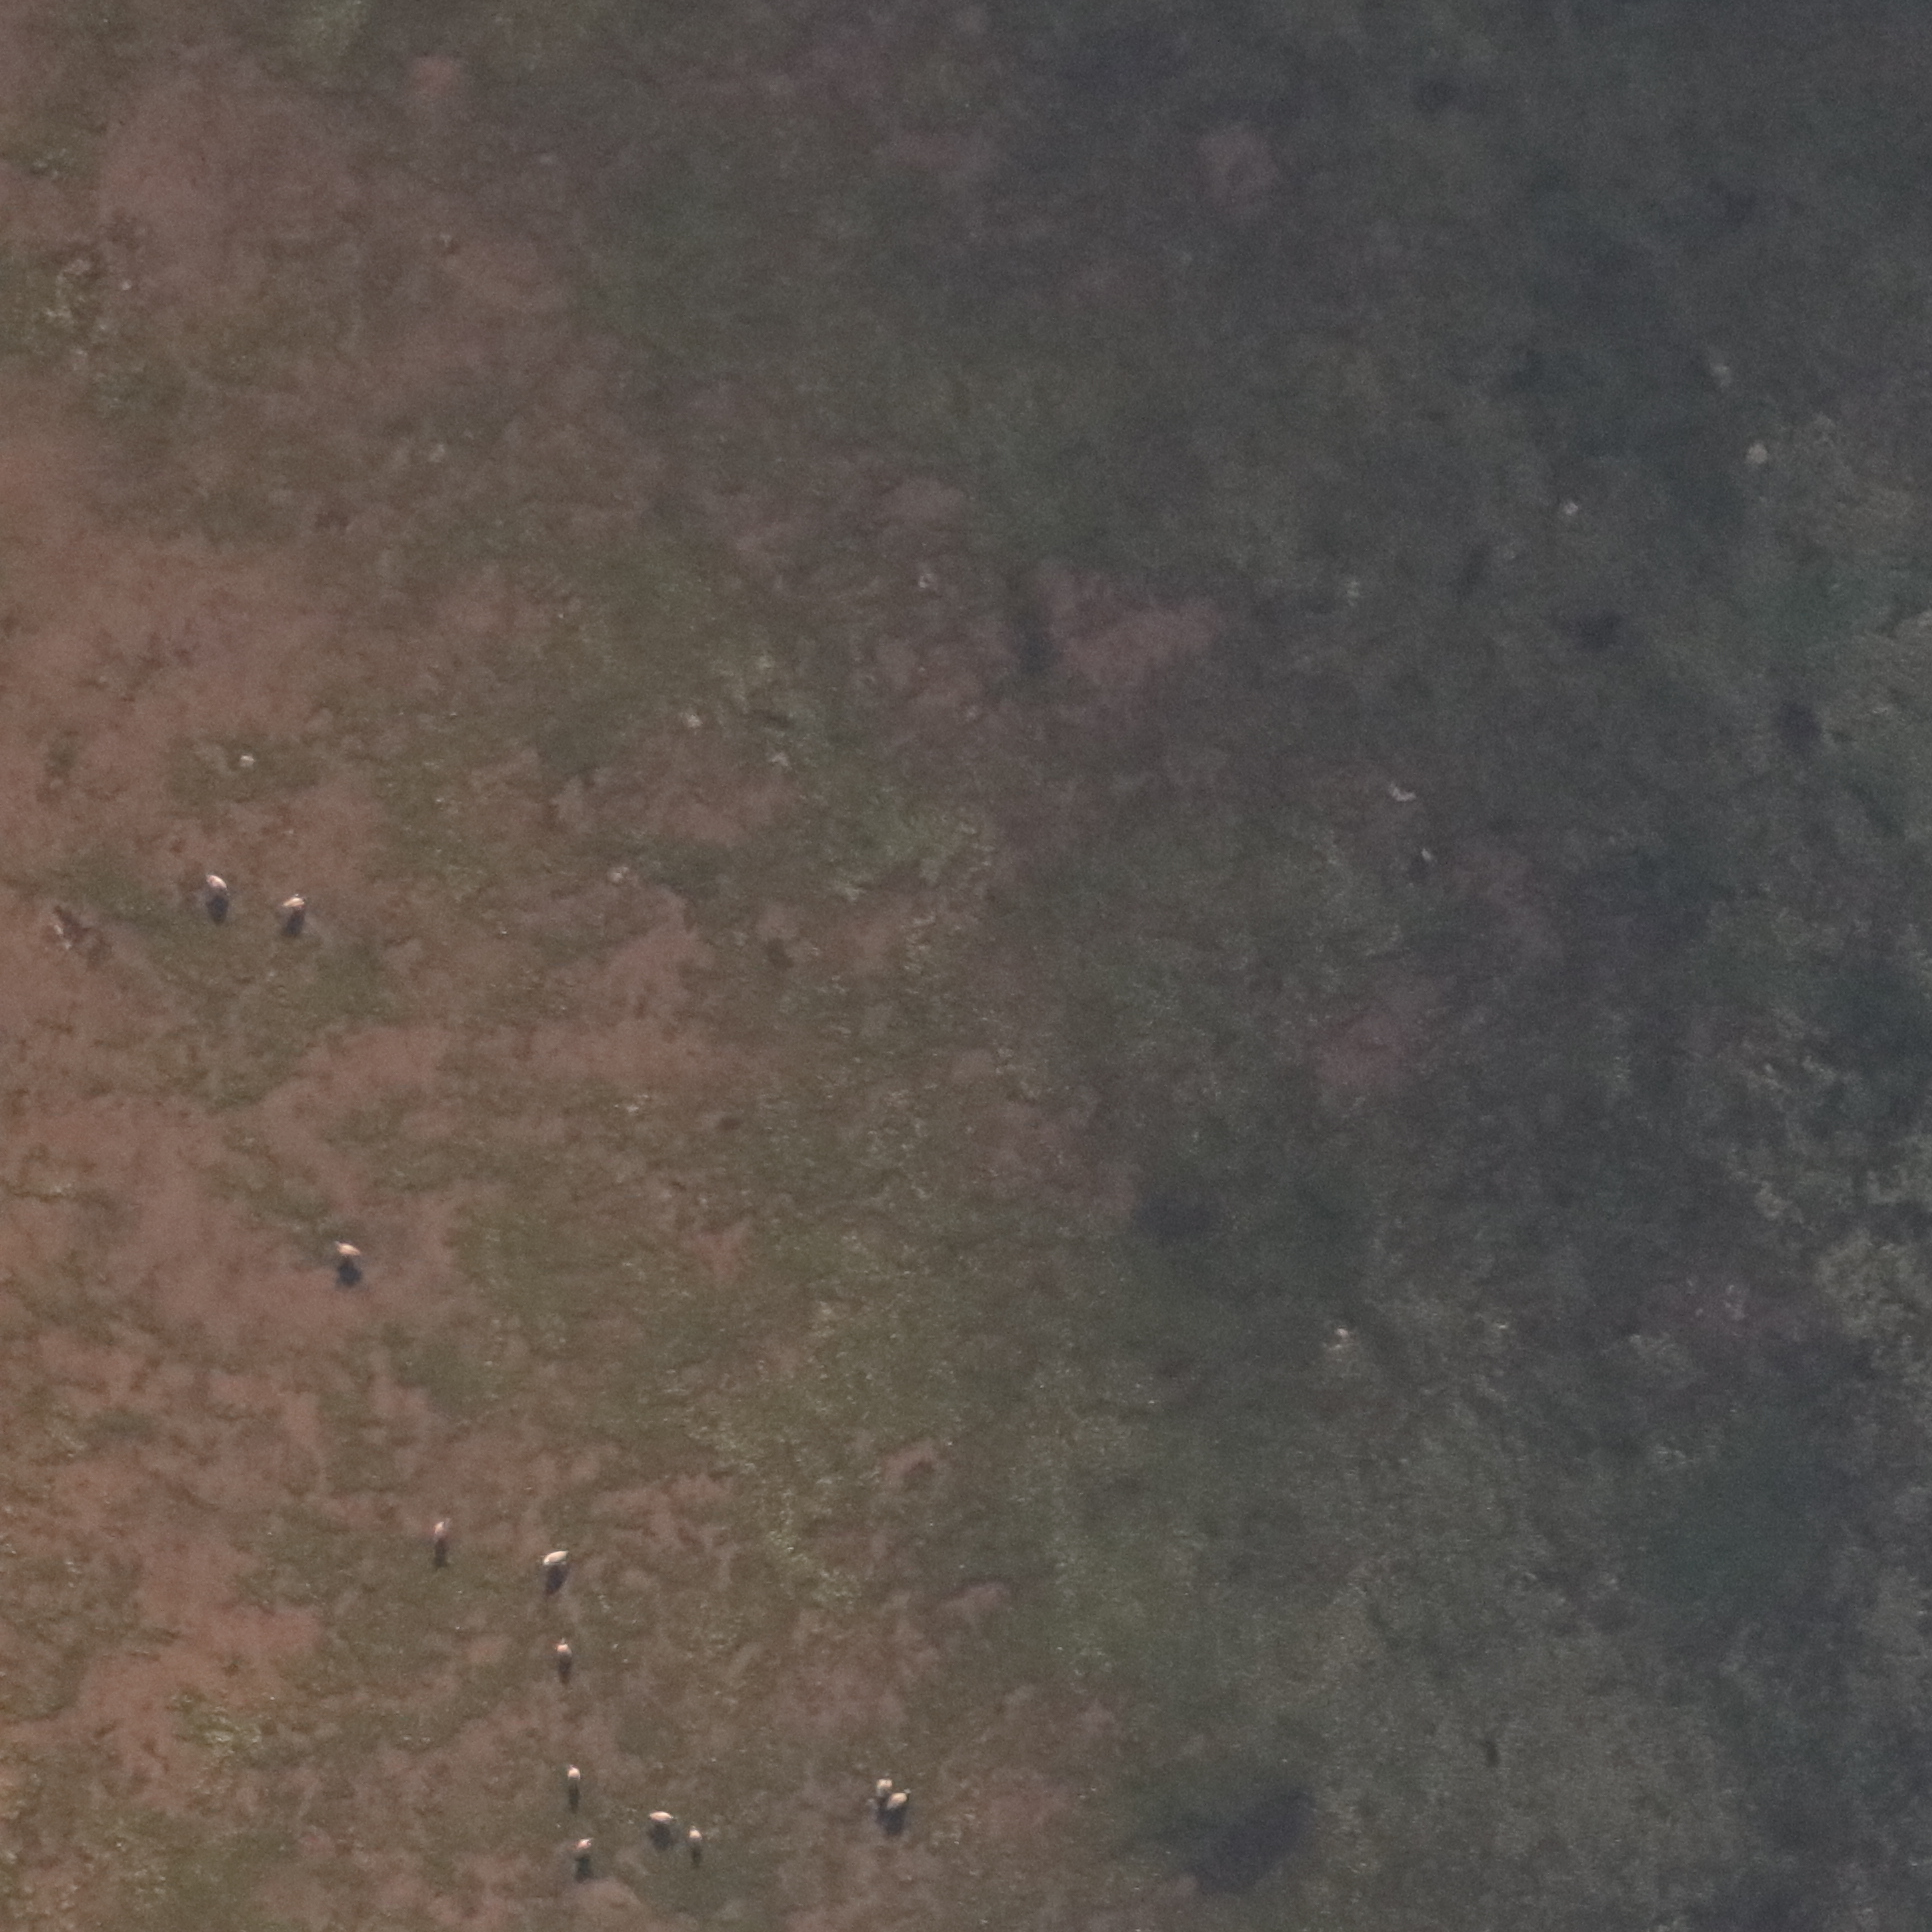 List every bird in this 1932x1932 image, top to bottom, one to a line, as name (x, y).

Canada goose (216, 882)
Canada goose (294, 901)
Canada goose (347, 1249)
Canada goose (438, 1533)
Canada goose (555, 1556)
Canada goose (565, 1652)
Canada goose (571, 1775)
Canada goose (880, 1786)
Canada goose (897, 1804)
Canada goose (660, 1821)
Canada goose (692, 1838)
Canada goose (581, 1847)